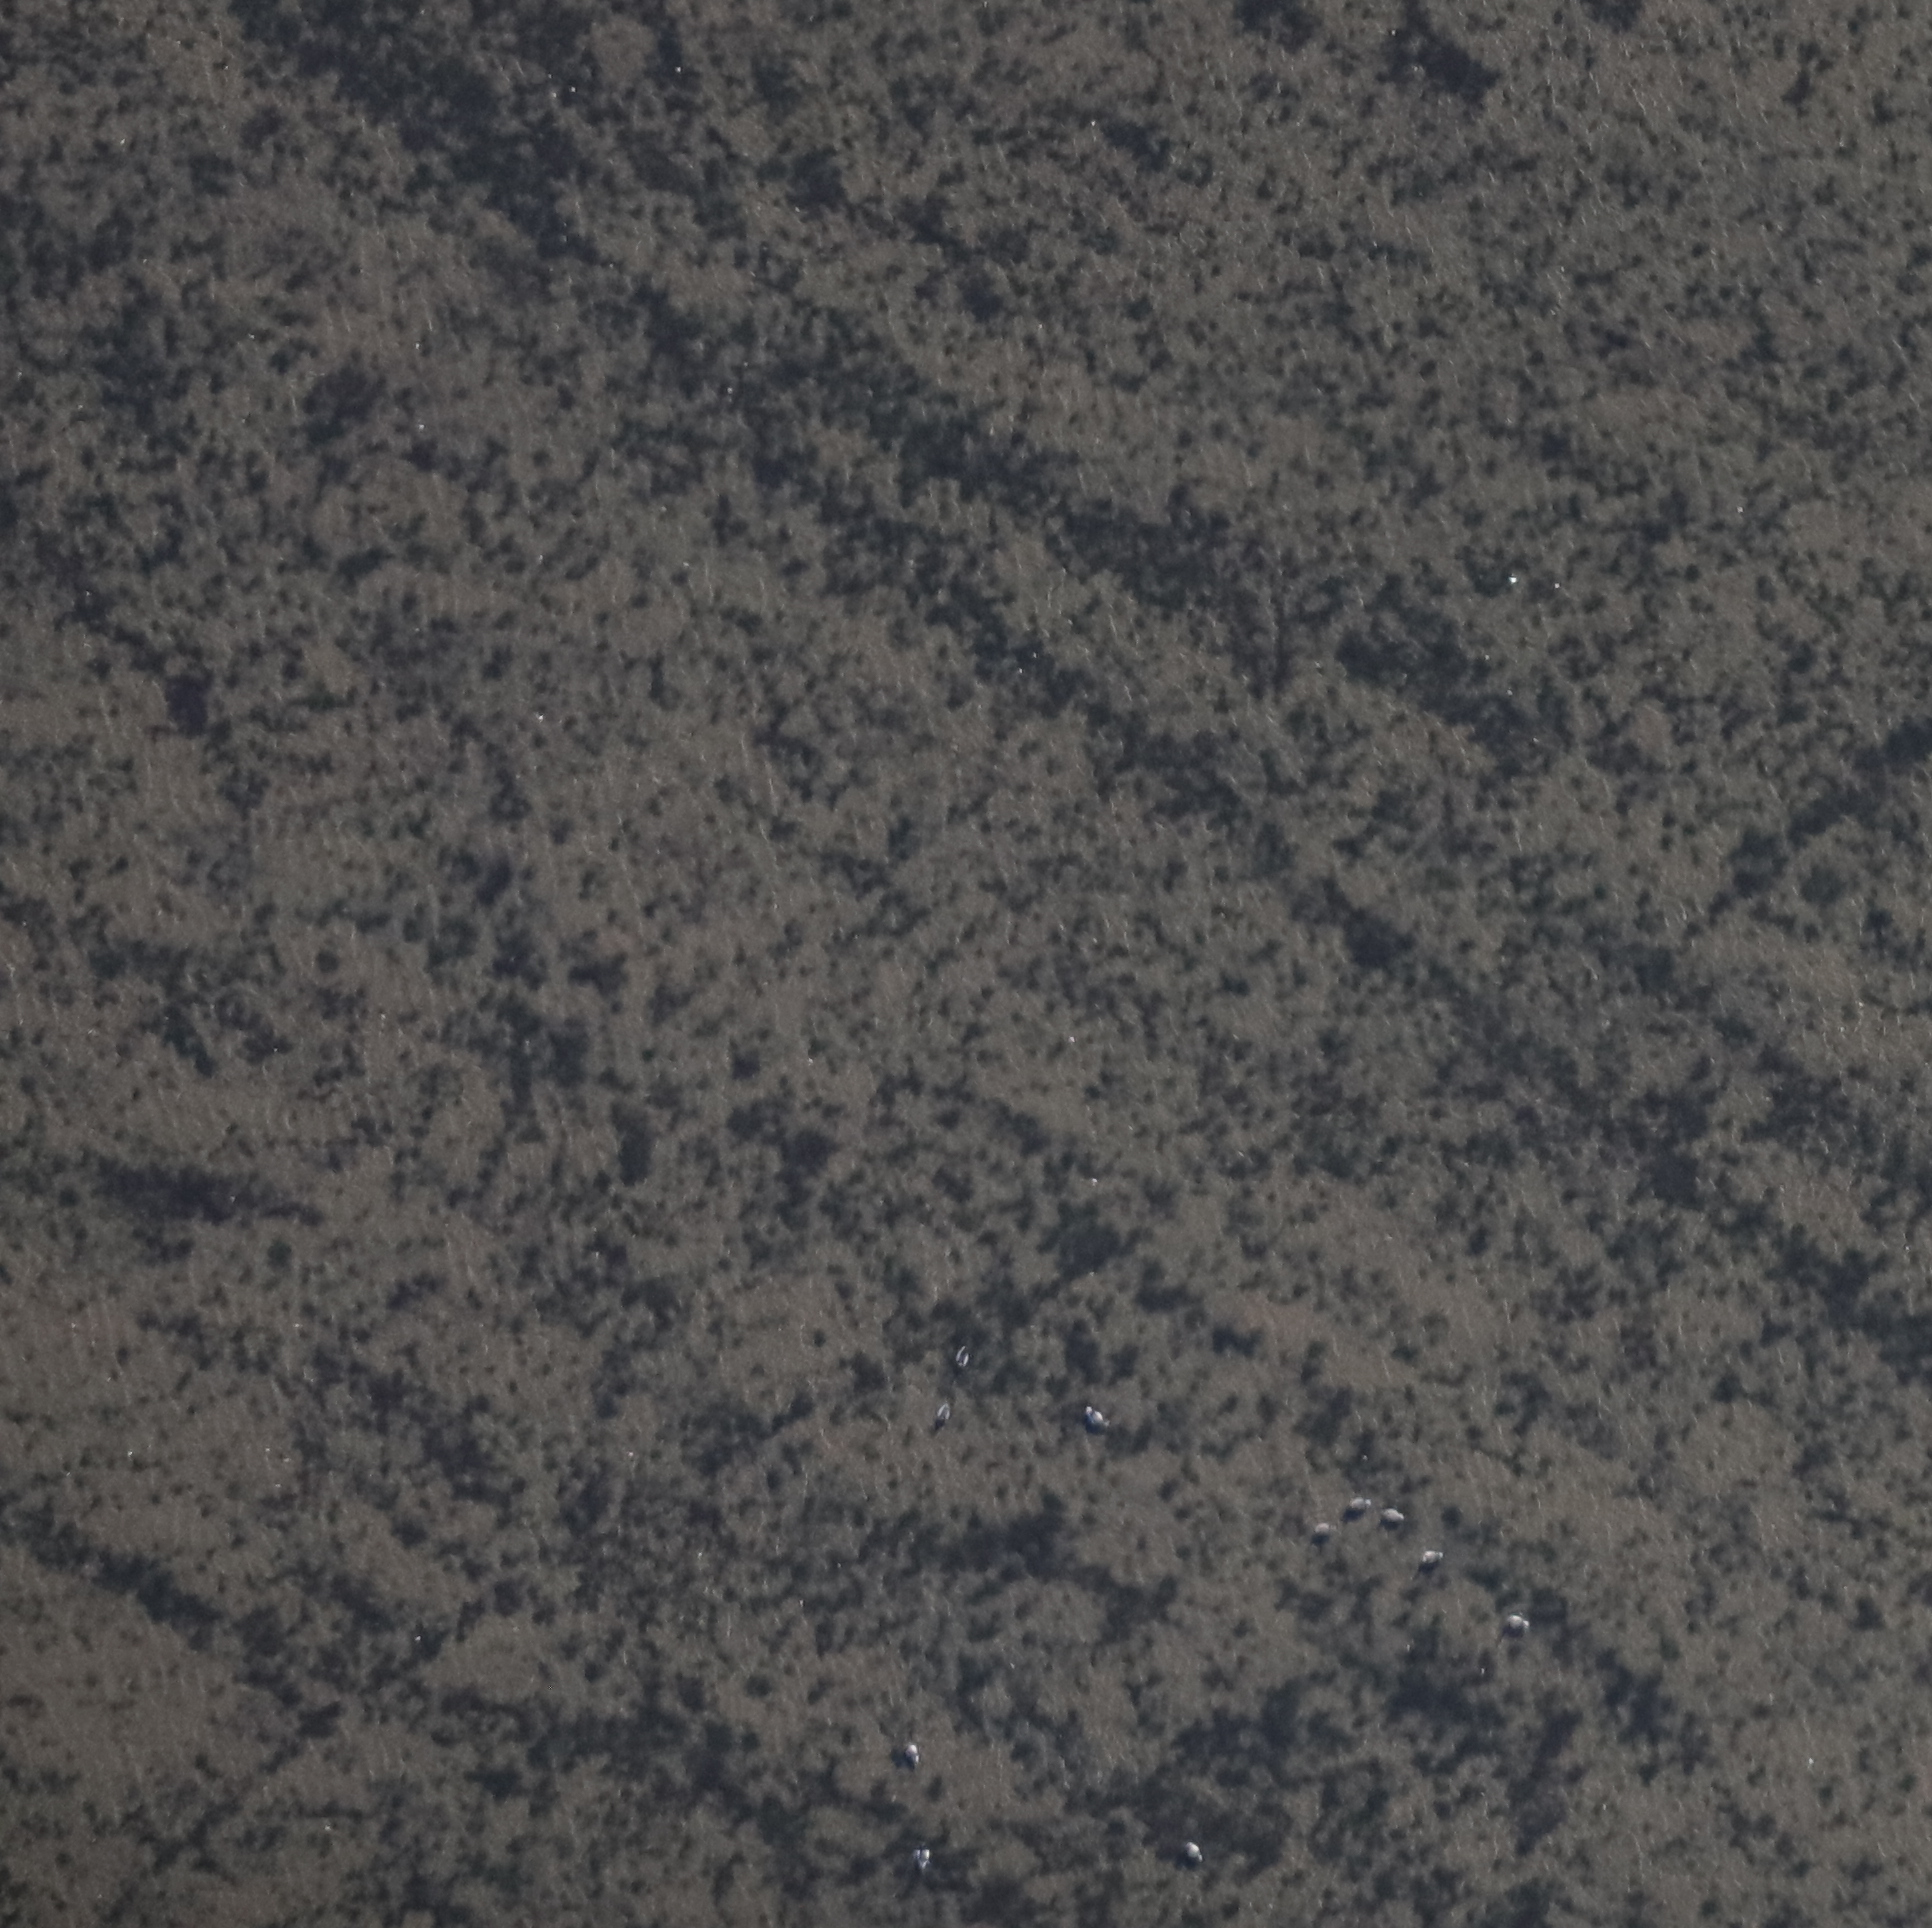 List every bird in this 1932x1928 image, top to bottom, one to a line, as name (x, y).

brant (962, 1358)
brant (943, 1414)
brant (1095, 1417)
brant (1359, 1504)
brant (1392, 1517)
brant (1325, 1529)
brant (1432, 1557)
brant (1517, 1623)
brant (911, 1752)
brant (1192, 1852)
brant (922, 1858)